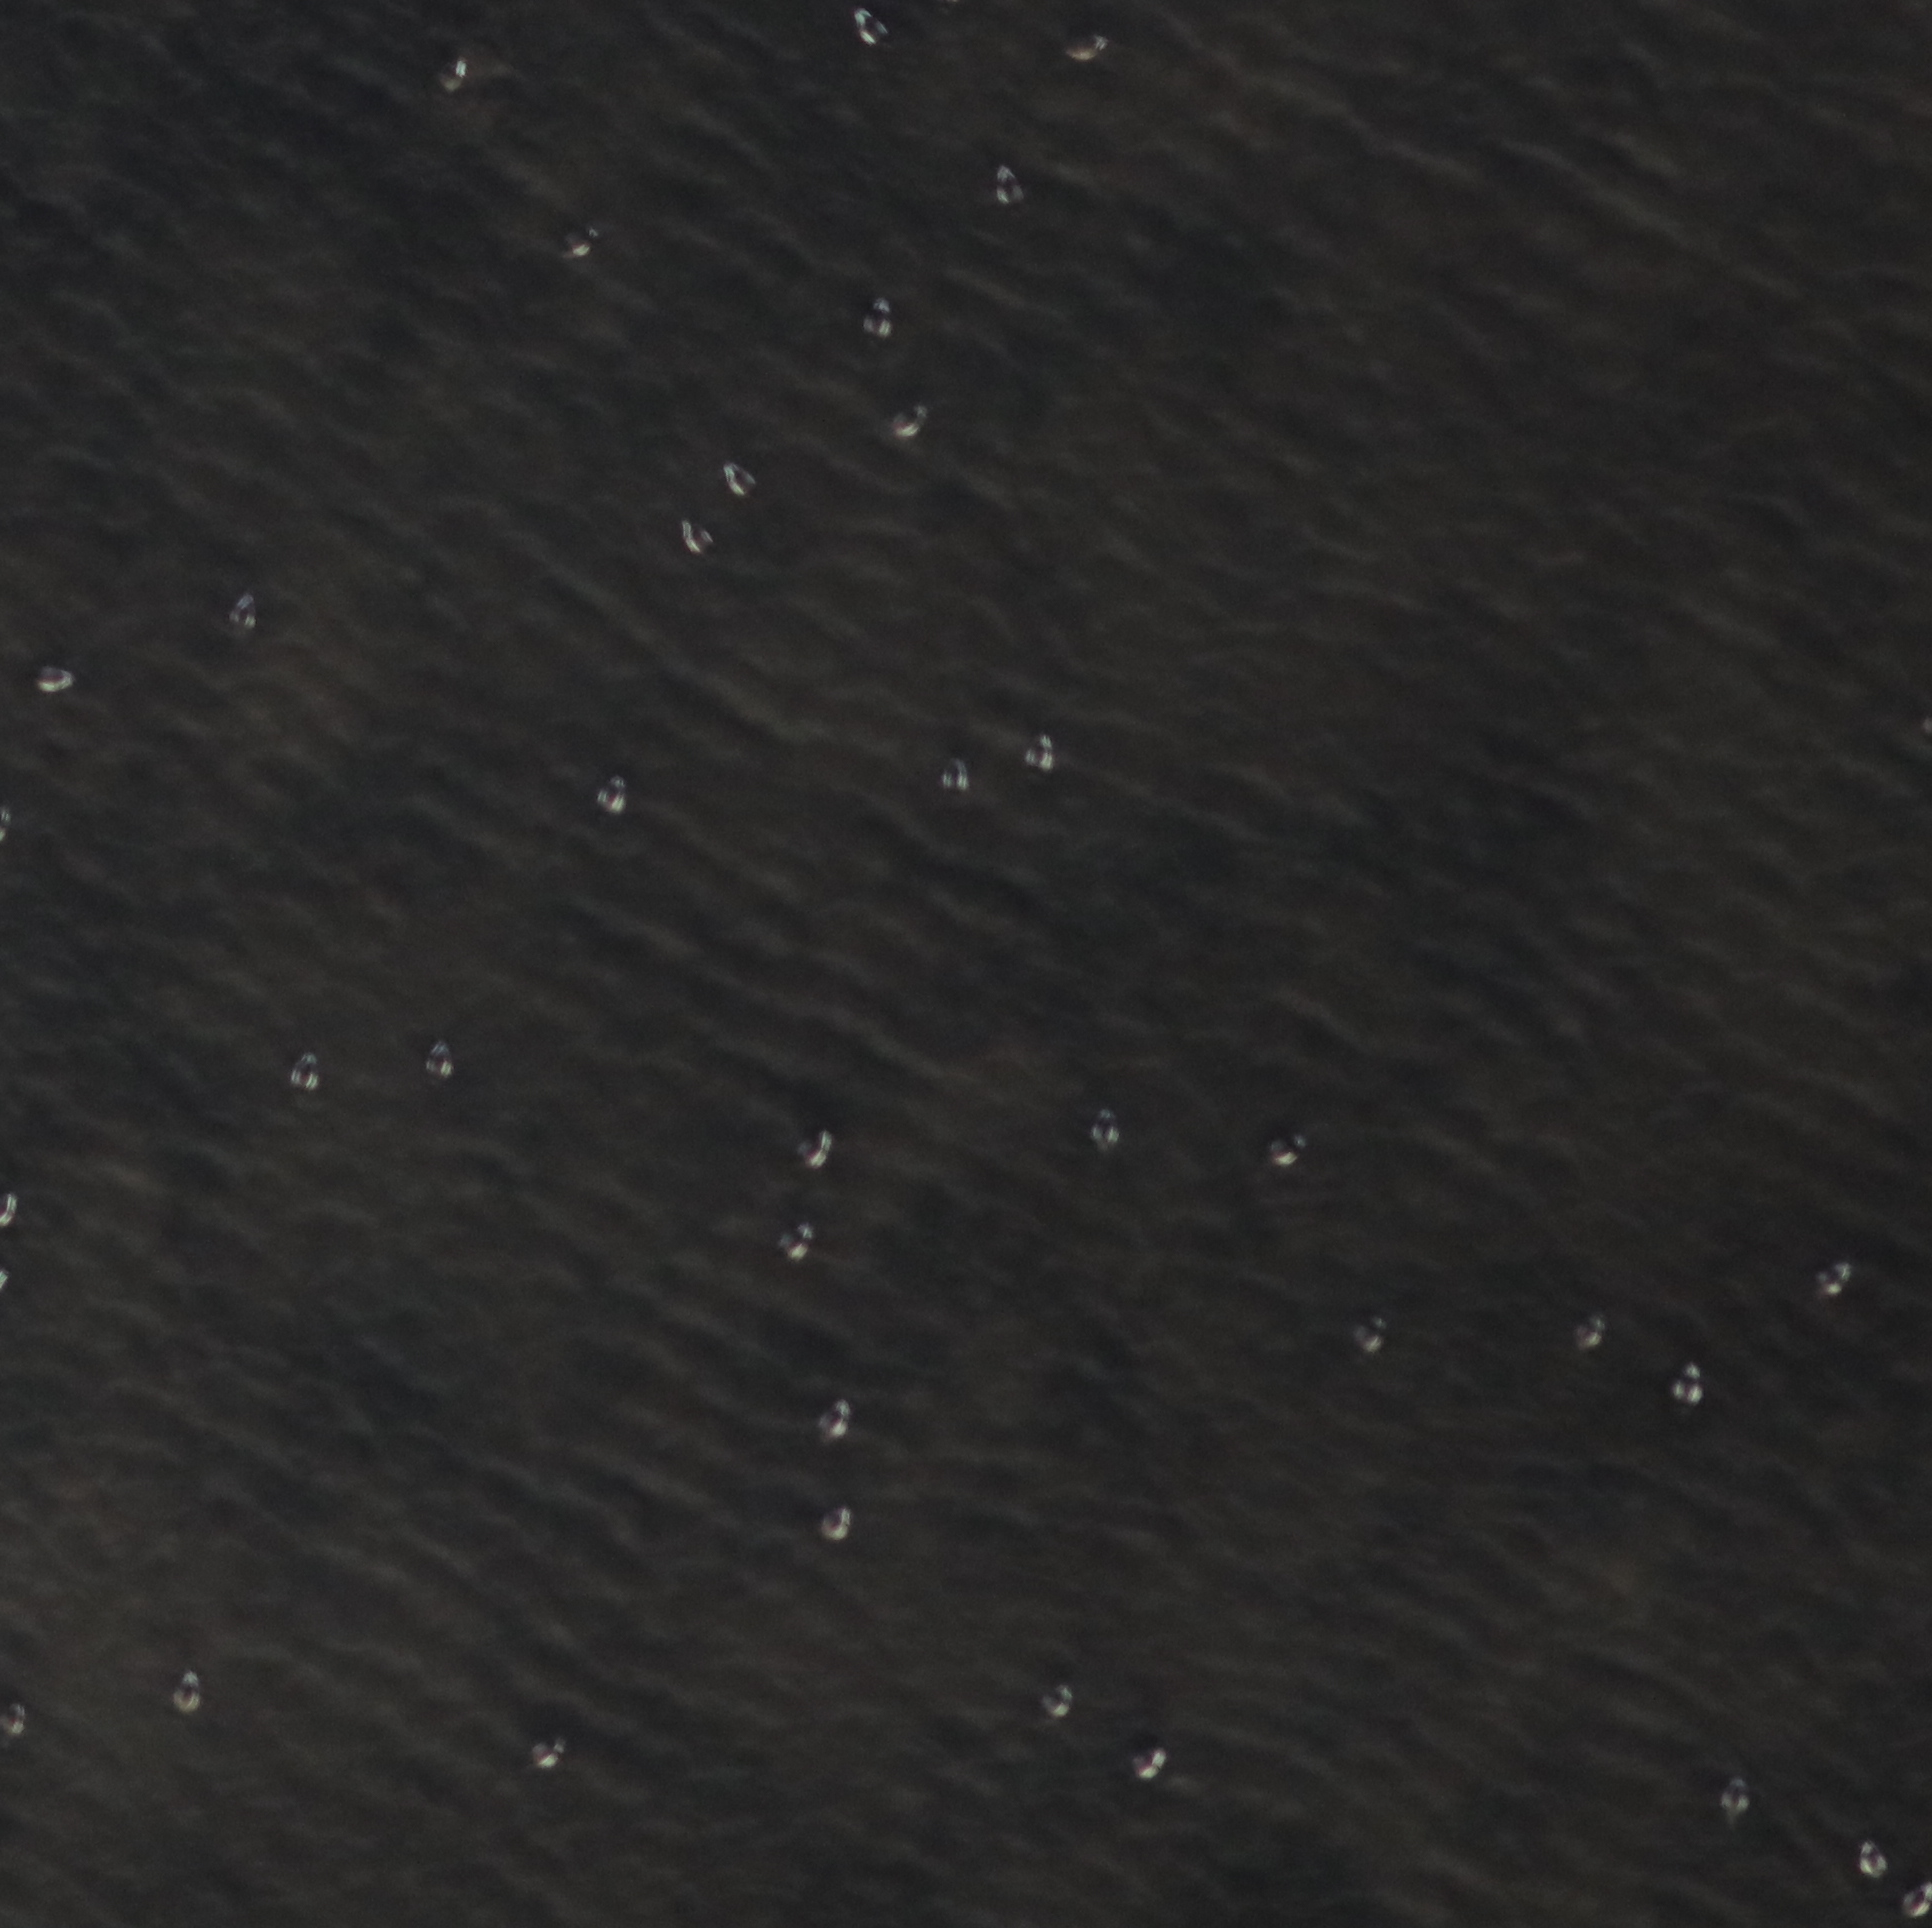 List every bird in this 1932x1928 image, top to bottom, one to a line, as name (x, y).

brant (872, 28)
brant (1086, 49)
brant (453, 75)
brant (1009, 187)
brant (580, 249)
brant (882, 316)
brant (913, 434)
brant (736, 475)
brant (690, 540)
brant (241, 615)
brant (50, 679)
brant (1039, 762)
brant (949, 774)
brant (615, 801)
brant (436, 1060)
brant (308, 1083)
brant (1105, 1131)
brant (817, 1143)
brant (1283, 1149)
brant (6, 1204)
brant (794, 1242)
brant (1841, 1273)
brant (1590, 1328)
brant (1368, 1336)
brant (1687, 1388)
brant (833, 1425)
brant (832, 1530)
brant (190, 1699)
brant (1057, 1705)
brant (10, 1722)
brant (552, 1752)
brant (1154, 1769)
brant (1735, 1800)
brant (1869, 1867)
brant (1915, 1904)